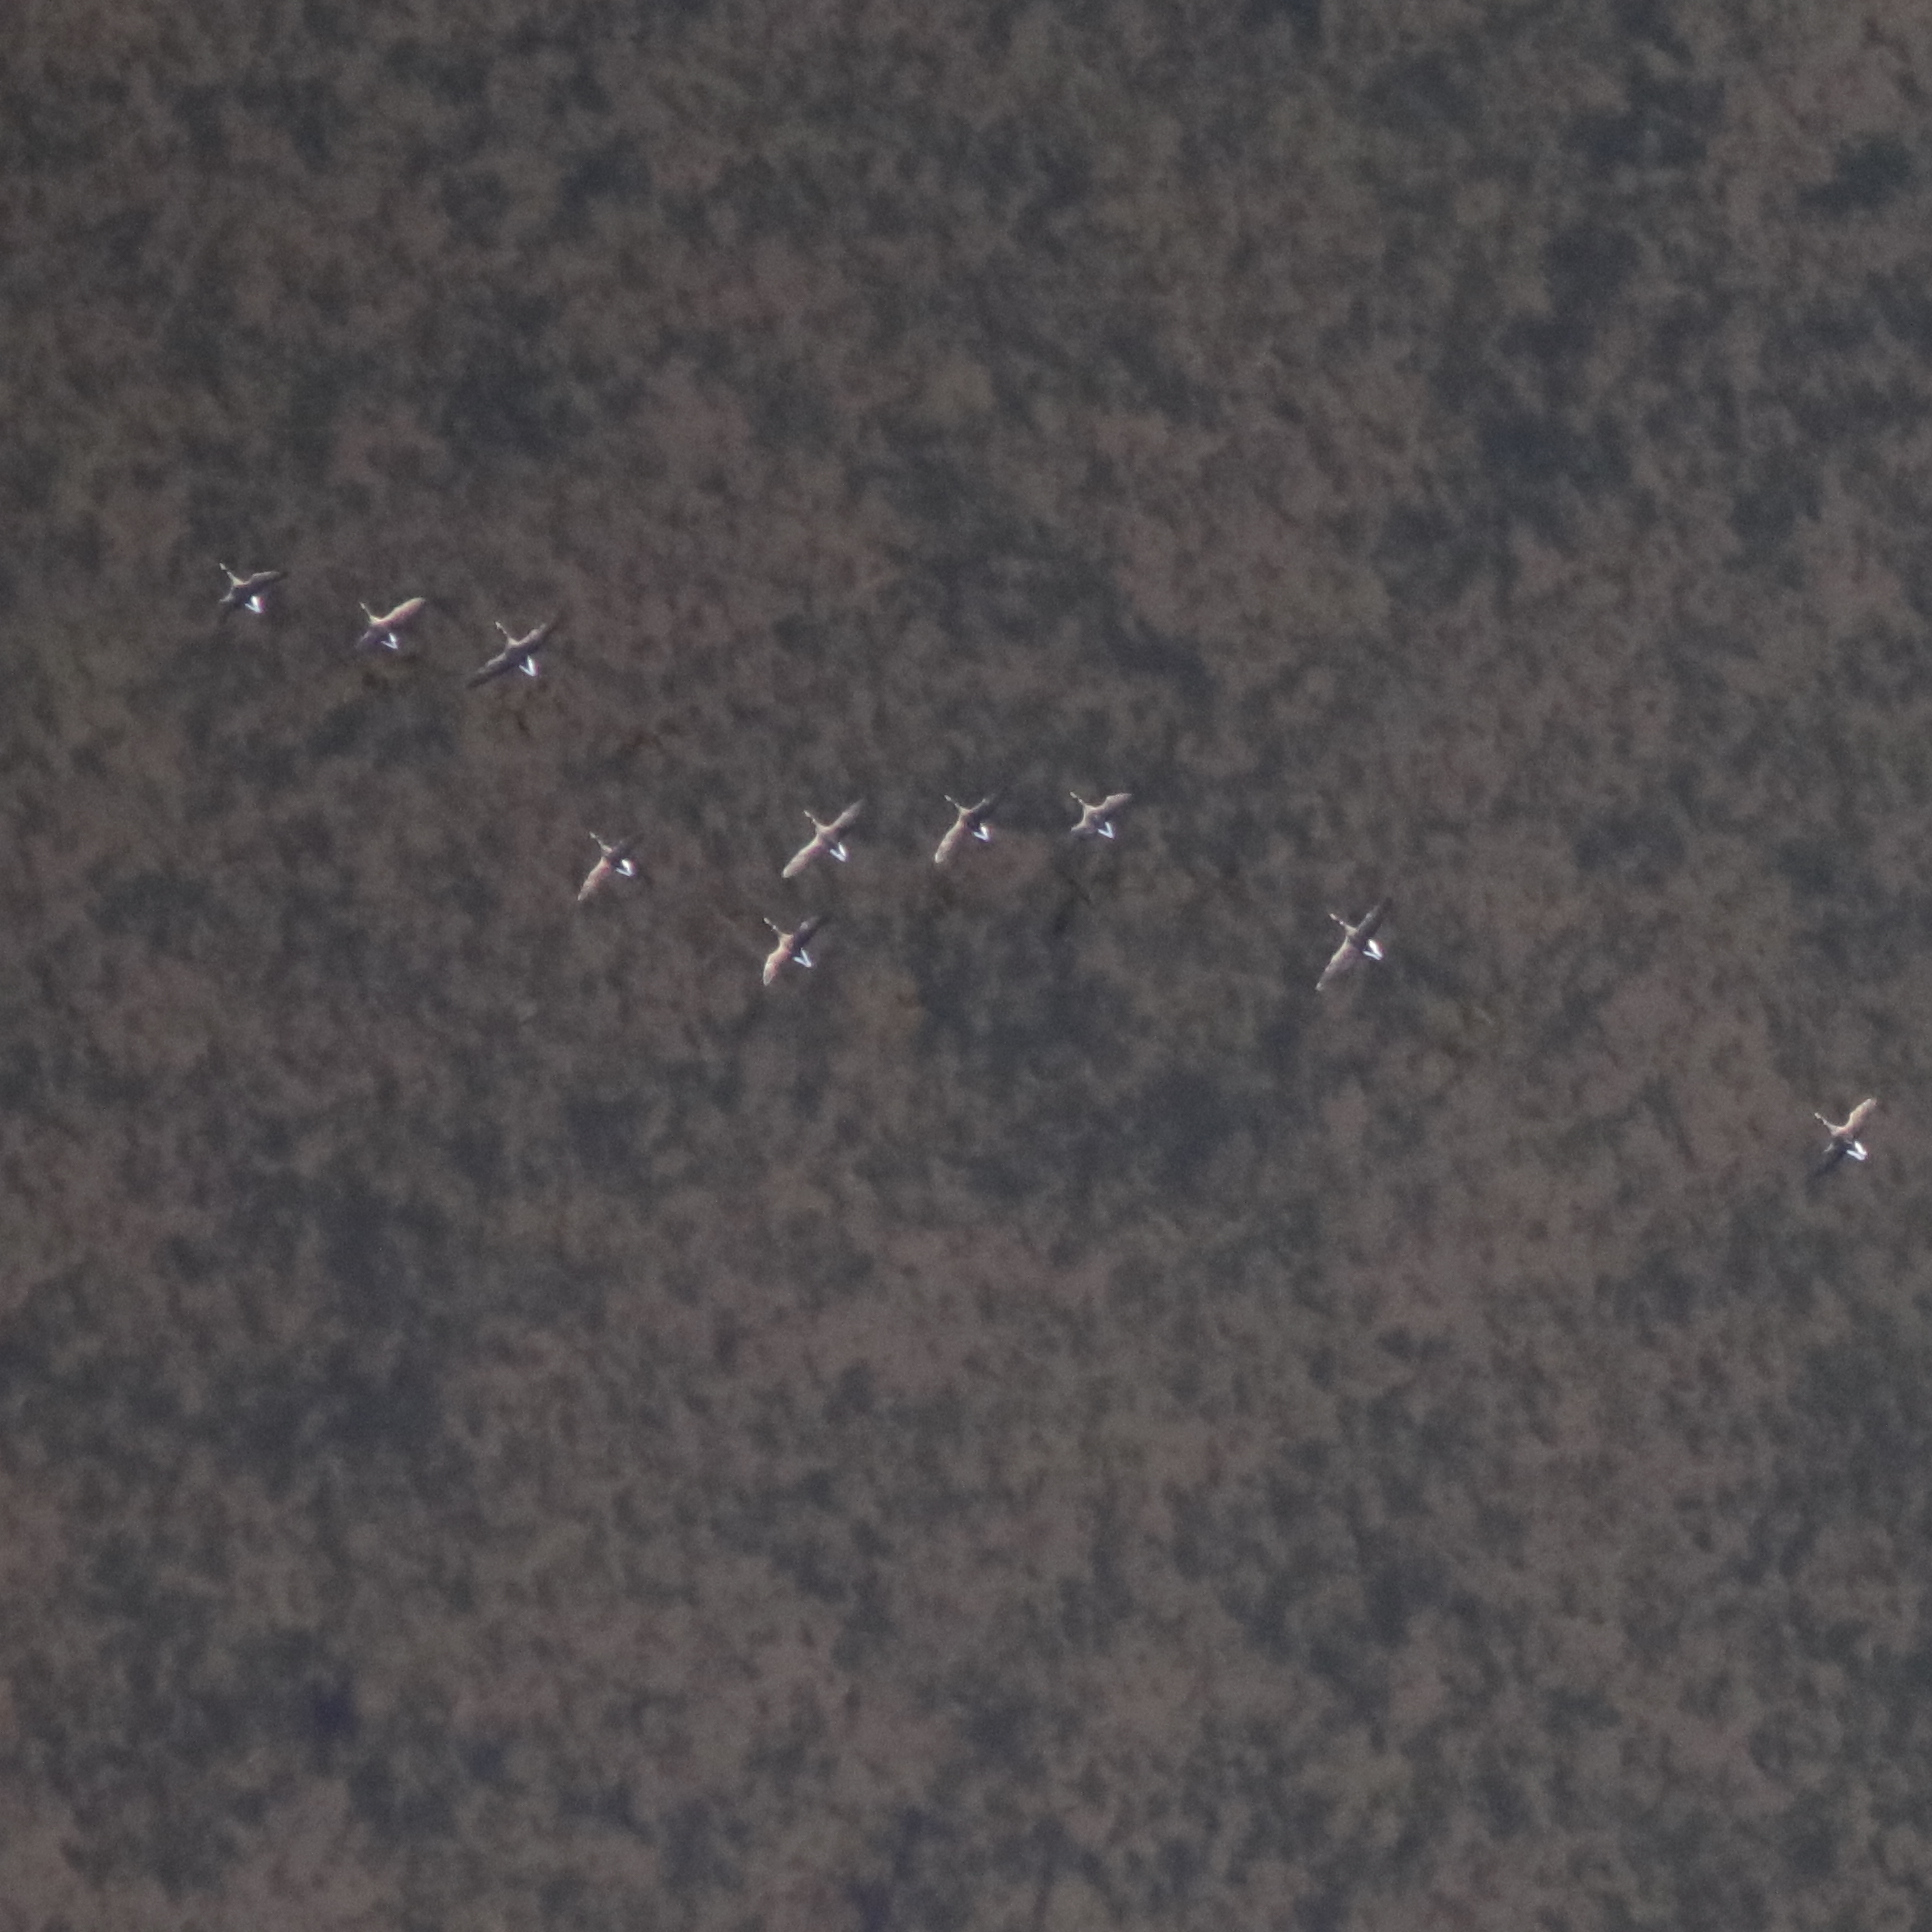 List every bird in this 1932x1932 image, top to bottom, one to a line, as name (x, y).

brant (244, 585)
brant (401, 619)
brant (516, 645)
brant (964, 812)
brant (1106, 826)
brant (819, 833)
brant (615, 861)
brant (1358, 941)
brant (781, 956)
brant (1850, 1144)